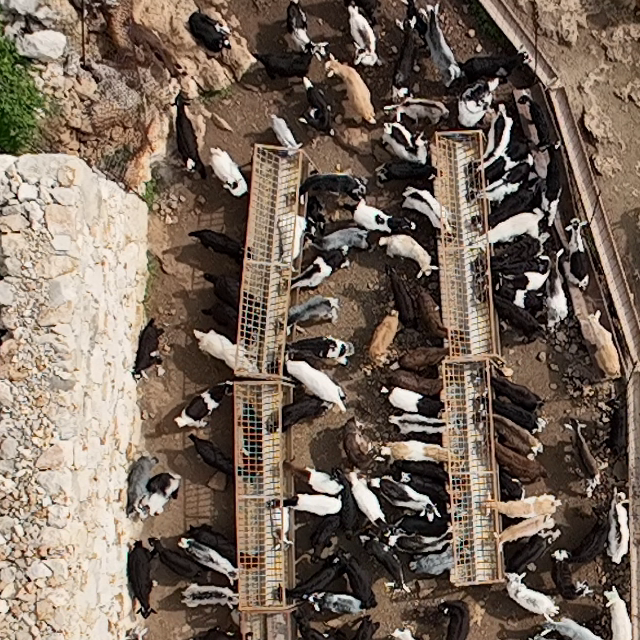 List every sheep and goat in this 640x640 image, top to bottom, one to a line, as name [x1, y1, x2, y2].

goat [285, 0, 327, 61]
goat [345, 2, 378, 65]
goat [418, 4, 463, 86]
goat [186, 13, 232, 50]
goat [391, 16, 417, 101]
goat [126, 25, 185, 80]
goat [250, 42, 313, 79]
goat [461, 50, 531, 80]
goat [325, 53, 377, 122]
goat [457, 78, 499, 127]
goat [300, 79, 333, 134]
goat [170, 92, 204, 176]
goat [519, 94, 562, 150]
goat [386, 97, 448, 120]
goat [468, 103, 513, 175]
goat [270, 113, 299, 156]
goat [381, 123, 428, 164]
goat [470, 143, 531, 186]
goat [540, 146, 562, 229]
goat [210, 147, 247, 197]
goat [465, 156, 534, 202]
goat [376, 161, 443, 183]
goat [286, 172, 367, 203]
goat [472, 178, 539, 227]
goat [405, 187, 455, 235]
goat [353, 199, 416, 232]
goat [464, 207, 543, 246]
goat [398, 208, 436, 245]
goat [276, 213, 305, 273]
goat [309, 217, 366, 235]
goat [565, 218, 590, 289]
goat [303, 227, 368, 251]
goat [187, 230, 254, 260]
goat [475, 233, 549, 267]
goat [377, 235, 439, 278]
goat [282, 246, 350, 293]
goat [540, 247, 573, 326]
goat [476, 258, 550, 280]
goat [384, 264, 418, 329]
goat [494, 269, 548, 291]
goat [199, 271, 259, 313]
goat [493, 284, 546, 314]
goat [477, 289, 547, 340]
goat [417, 292, 463, 342]
goat [274, 296, 338, 333]
goat [367, 312, 398, 368]
goat [579, 312, 621, 380]
goat [131, 321, 163, 381]
goat [193, 326, 259, 372]
goat [275, 337, 354, 364]
goat [399, 344, 459, 368]
goat [285, 359, 345, 411]
goat [480, 366, 544, 410]
goat [382, 372, 454, 394]
goat [173, 382, 234, 428]
goat [389, 387, 450, 418]
goat [475, 395, 545, 432]
goat [268, 397, 333, 434]
goat [603, 399, 627, 454]
goat [477, 412, 542, 459]
goat [388, 414, 463, 434]
goat [343, 417, 382, 467]
goat [563, 417, 601, 494]
goat [485, 434, 547, 483]
goat [187, 435, 253, 485]
goat [383, 440, 463, 464]
goat [127, 456, 159, 516]
goat [282, 458, 343, 495]
goat [393, 459, 463, 487]
goat [329, 468, 356, 534]
goat [347, 471, 389, 537]
goat [400, 472, 459, 505]
goat [498, 472, 523, 497]
goat [134, 473, 182, 518]
goat [373, 475, 439, 519]
goat [606, 490, 632, 563]
goat [484, 493, 559, 518]
goat [268, 497, 342, 514]
goat [567, 505, 611, 563]
goat [272, 509, 291, 551]
goat [495, 513, 554, 549]
goat [309, 518, 340, 563]
goat [393, 518, 446, 535]
goat [513, 523, 559, 574]
goat [188, 526, 258, 567]
goat [389, 526, 457, 553]
goat [148, 538, 230, 587]
goat [179, 538, 243, 584]
goat [361, 539, 411, 594]
goat [129, 541, 157, 617]
goat [409, 541, 468, 578]
goat [549, 548, 591, 600]
goat [336, 551, 378, 610]
goat [276, 567, 335, 599]
goat [503, 573, 560, 617]
goat [179, 586, 242, 608]
goat [604, 586, 634, 639]
goat [307, 592, 361, 615]
goat [438, 599, 468, 639]
goat [294, 612, 348, 639]
goat [542, 612, 603, 639]
goat [347, 619, 380, 639]
goat [123, 629, 182, 639]
goat [390, 629, 449, 639]
goat [193, 631, 265, 639]
goat [527, 635, 589, 639]